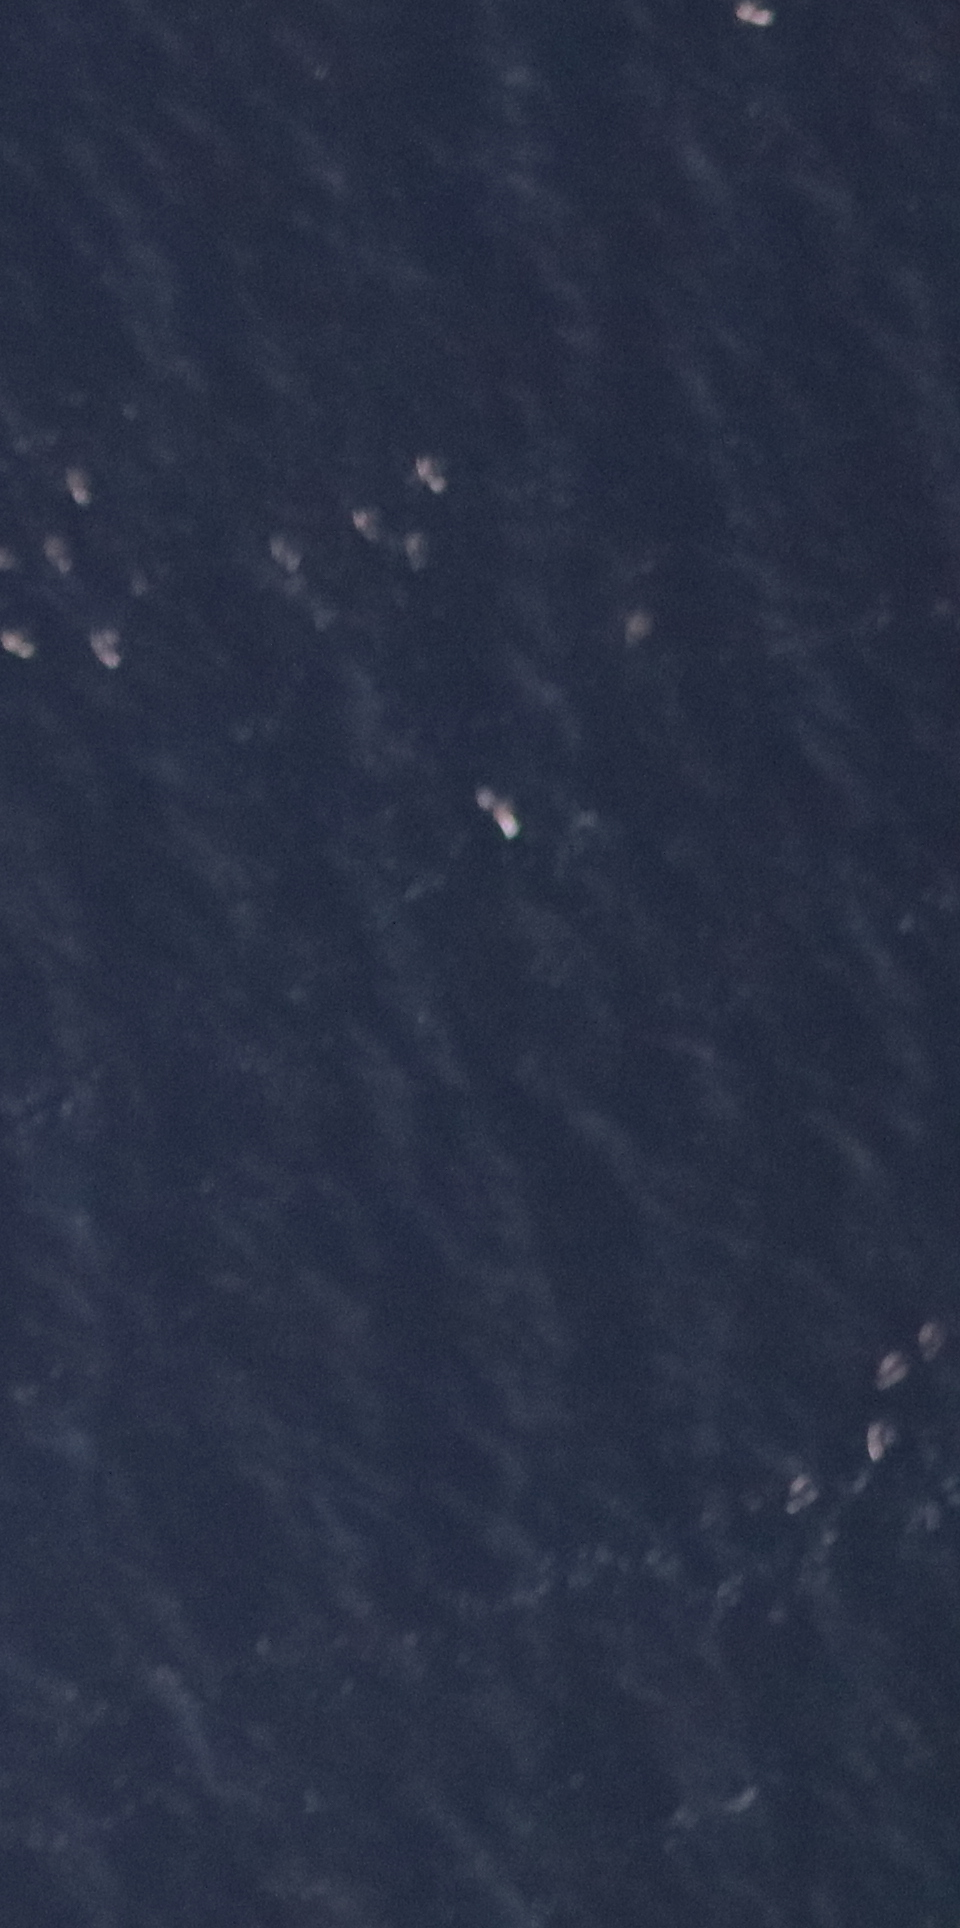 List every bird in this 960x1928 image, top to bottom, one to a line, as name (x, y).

brant (757, 10)
brant (430, 463)
brant (81, 489)
brant (371, 525)
brant (417, 548)
brant (61, 553)
brant (290, 554)
brant (1, 557)
brant (642, 627)
brant (5, 632)
brant (100, 640)
brant (498, 811)
brant (929, 1341)
brant (895, 1371)
brant (880, 1441)
brant (809, 1493)